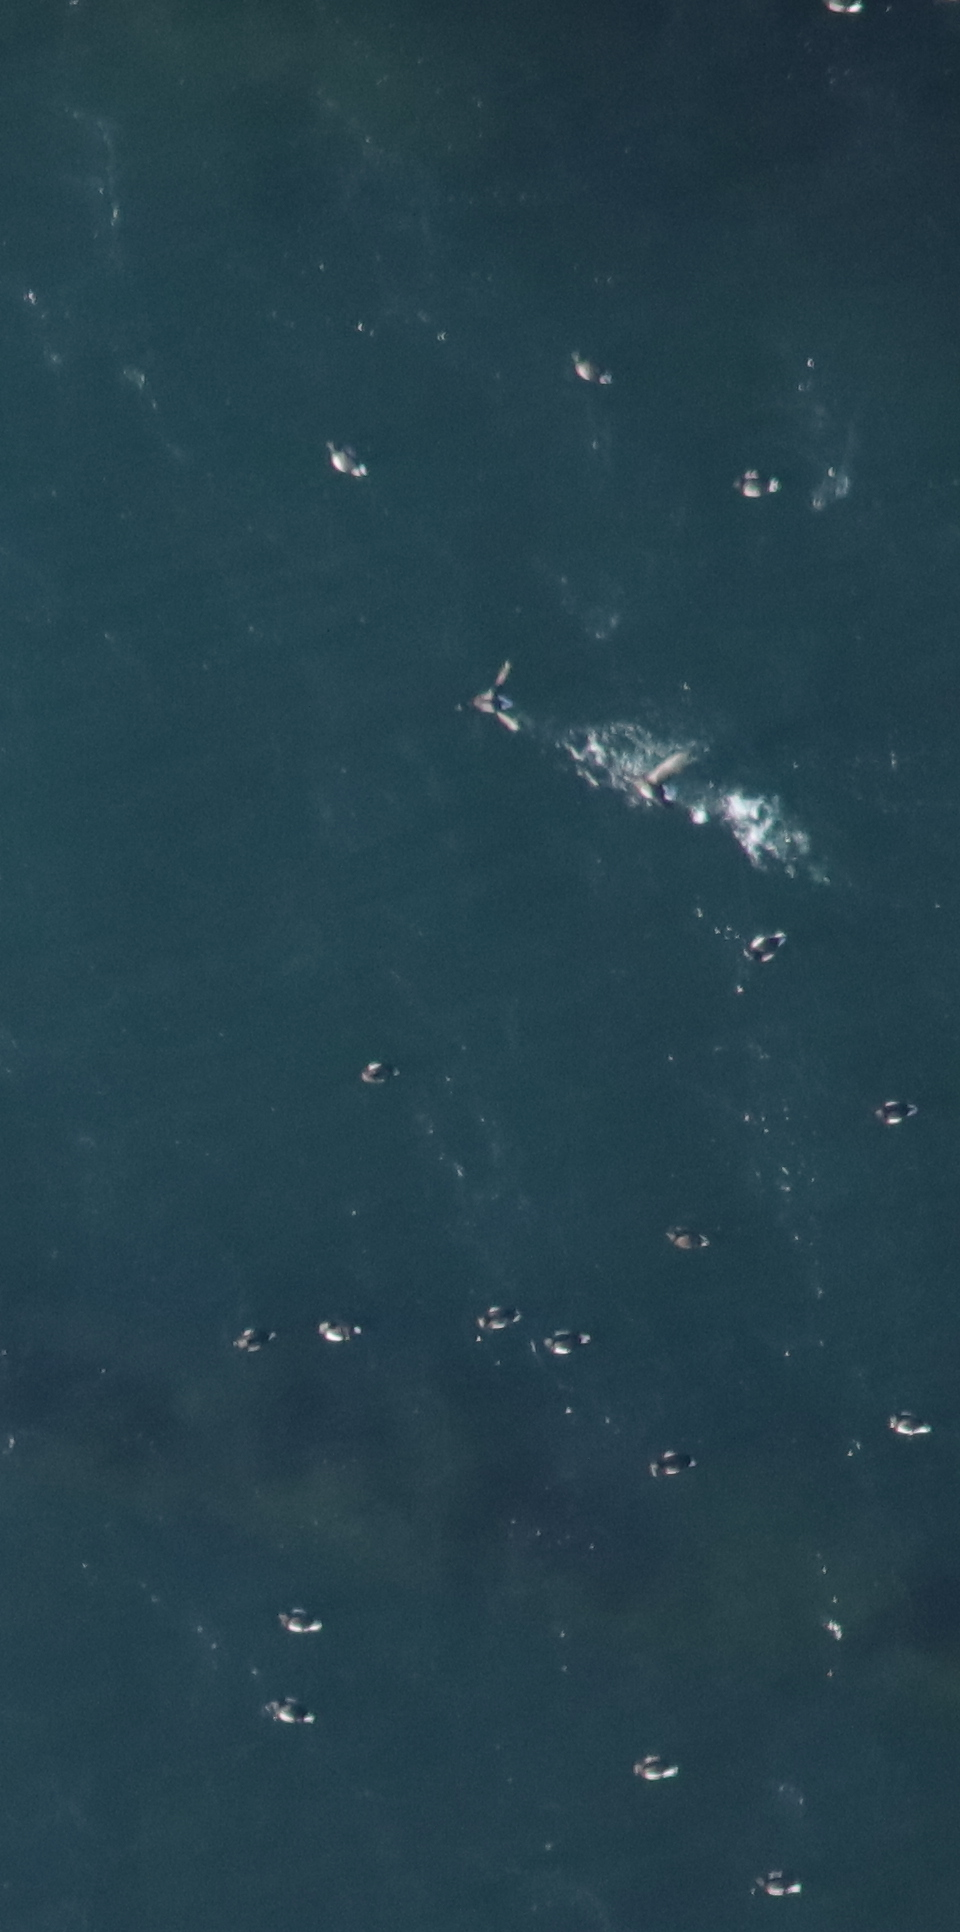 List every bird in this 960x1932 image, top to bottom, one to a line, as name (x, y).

brant (844, 4)
brant (593, 371)
brant (349, 460)
brant (756, 486)
brant (495, 702)
brant (651, 788)
brant (762, 947)
brant (380, 1074)
brant (896, 1111)
brant (686, 1238)
brant (500, 1317)
brant (340, 1333)
brant (252, 1340)
brant (566, 1341)
brant (907, 1427)
brant (674, 1463)
brant (301, 1619)
brant (287, 1713)
brant (652, 1768)
brant (777, 1883)